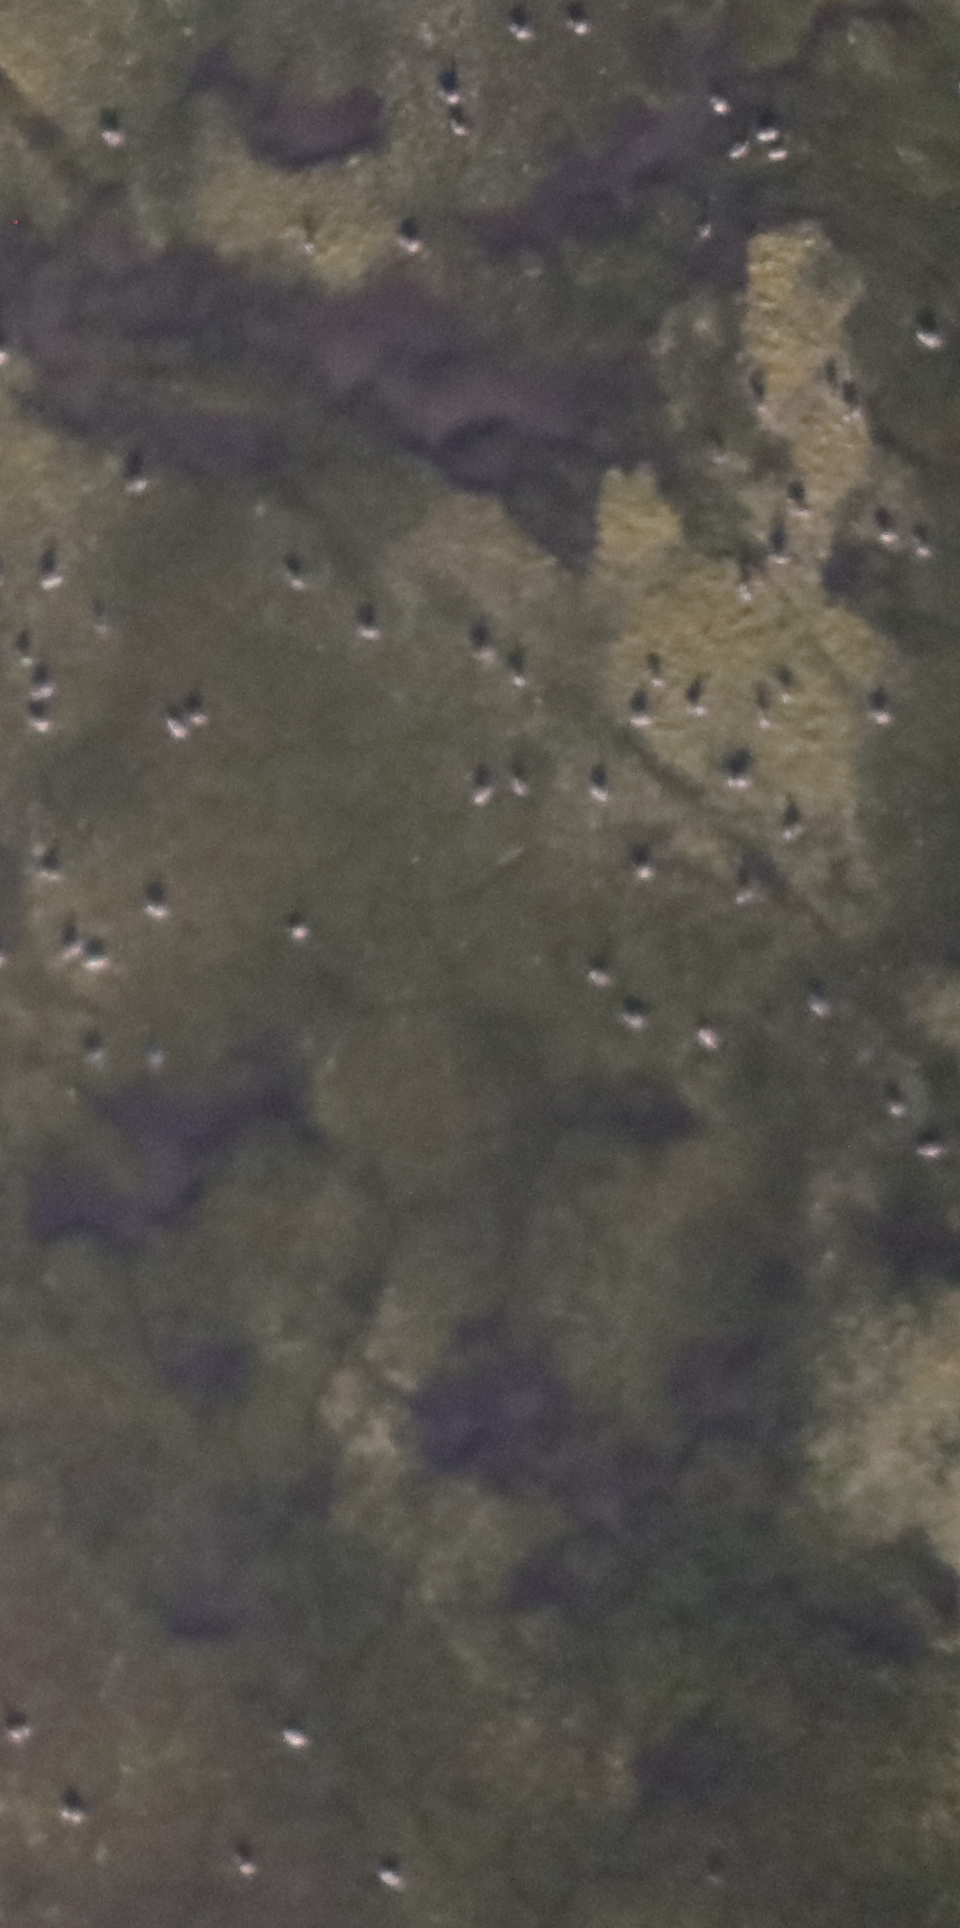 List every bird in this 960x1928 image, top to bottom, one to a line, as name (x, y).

brant (522, 26)
brant (590, 30)
brant (457, 101)
brant (719, 113)
brant (464, 131)
brant (768, 134)
brant (119, 141)
brant (772, 148)
brant (735, 156)
brant (705, 230)
brant (416, 249)
brant (939, 348)
brant (2, 355)
brant (831, 396)
brant (768, 419)
brant (853, 421)
brant (719, 456)
brant (137, 485)
brant (804, 502)
brant (887, 538)
brant (779, 549)
brant (934, 555)
brant (66, 569)
brant (297, 574)
brant (750, 602)
brant (386, 630)
brant (29, 637)
brant (491, 649)
brant (663, 679)
brant (529, 681)
brant (41, 687)
brant (788, 694)
brant (208, 717)
brant (887, 717)
brant (774, 718)
brant (50, 719)
brant (180, 723)
brant (650, 724)
brant (702, 724)
brant (739, 772)
brant (510, 791)
brant (477, 796)
brant (599, 802)
brant (800, 821)
brant (634, 861)
brant (744, 890)
brant (157, 909)
brant (63, 938)
brant (300, 940)
brant (596, 962)
brant (101, 976)
brant (816, 1008)
brant (632, 1011)
brant (717, 1038)
brant (95, 1058)
brant (170, 1062)
brant (898, 1105)
brant (936, 1153)
brant (21, 1728)
brant (299, 1731)
brant (78, 1811)
brant (262, 1861)
brant (393, 1874)